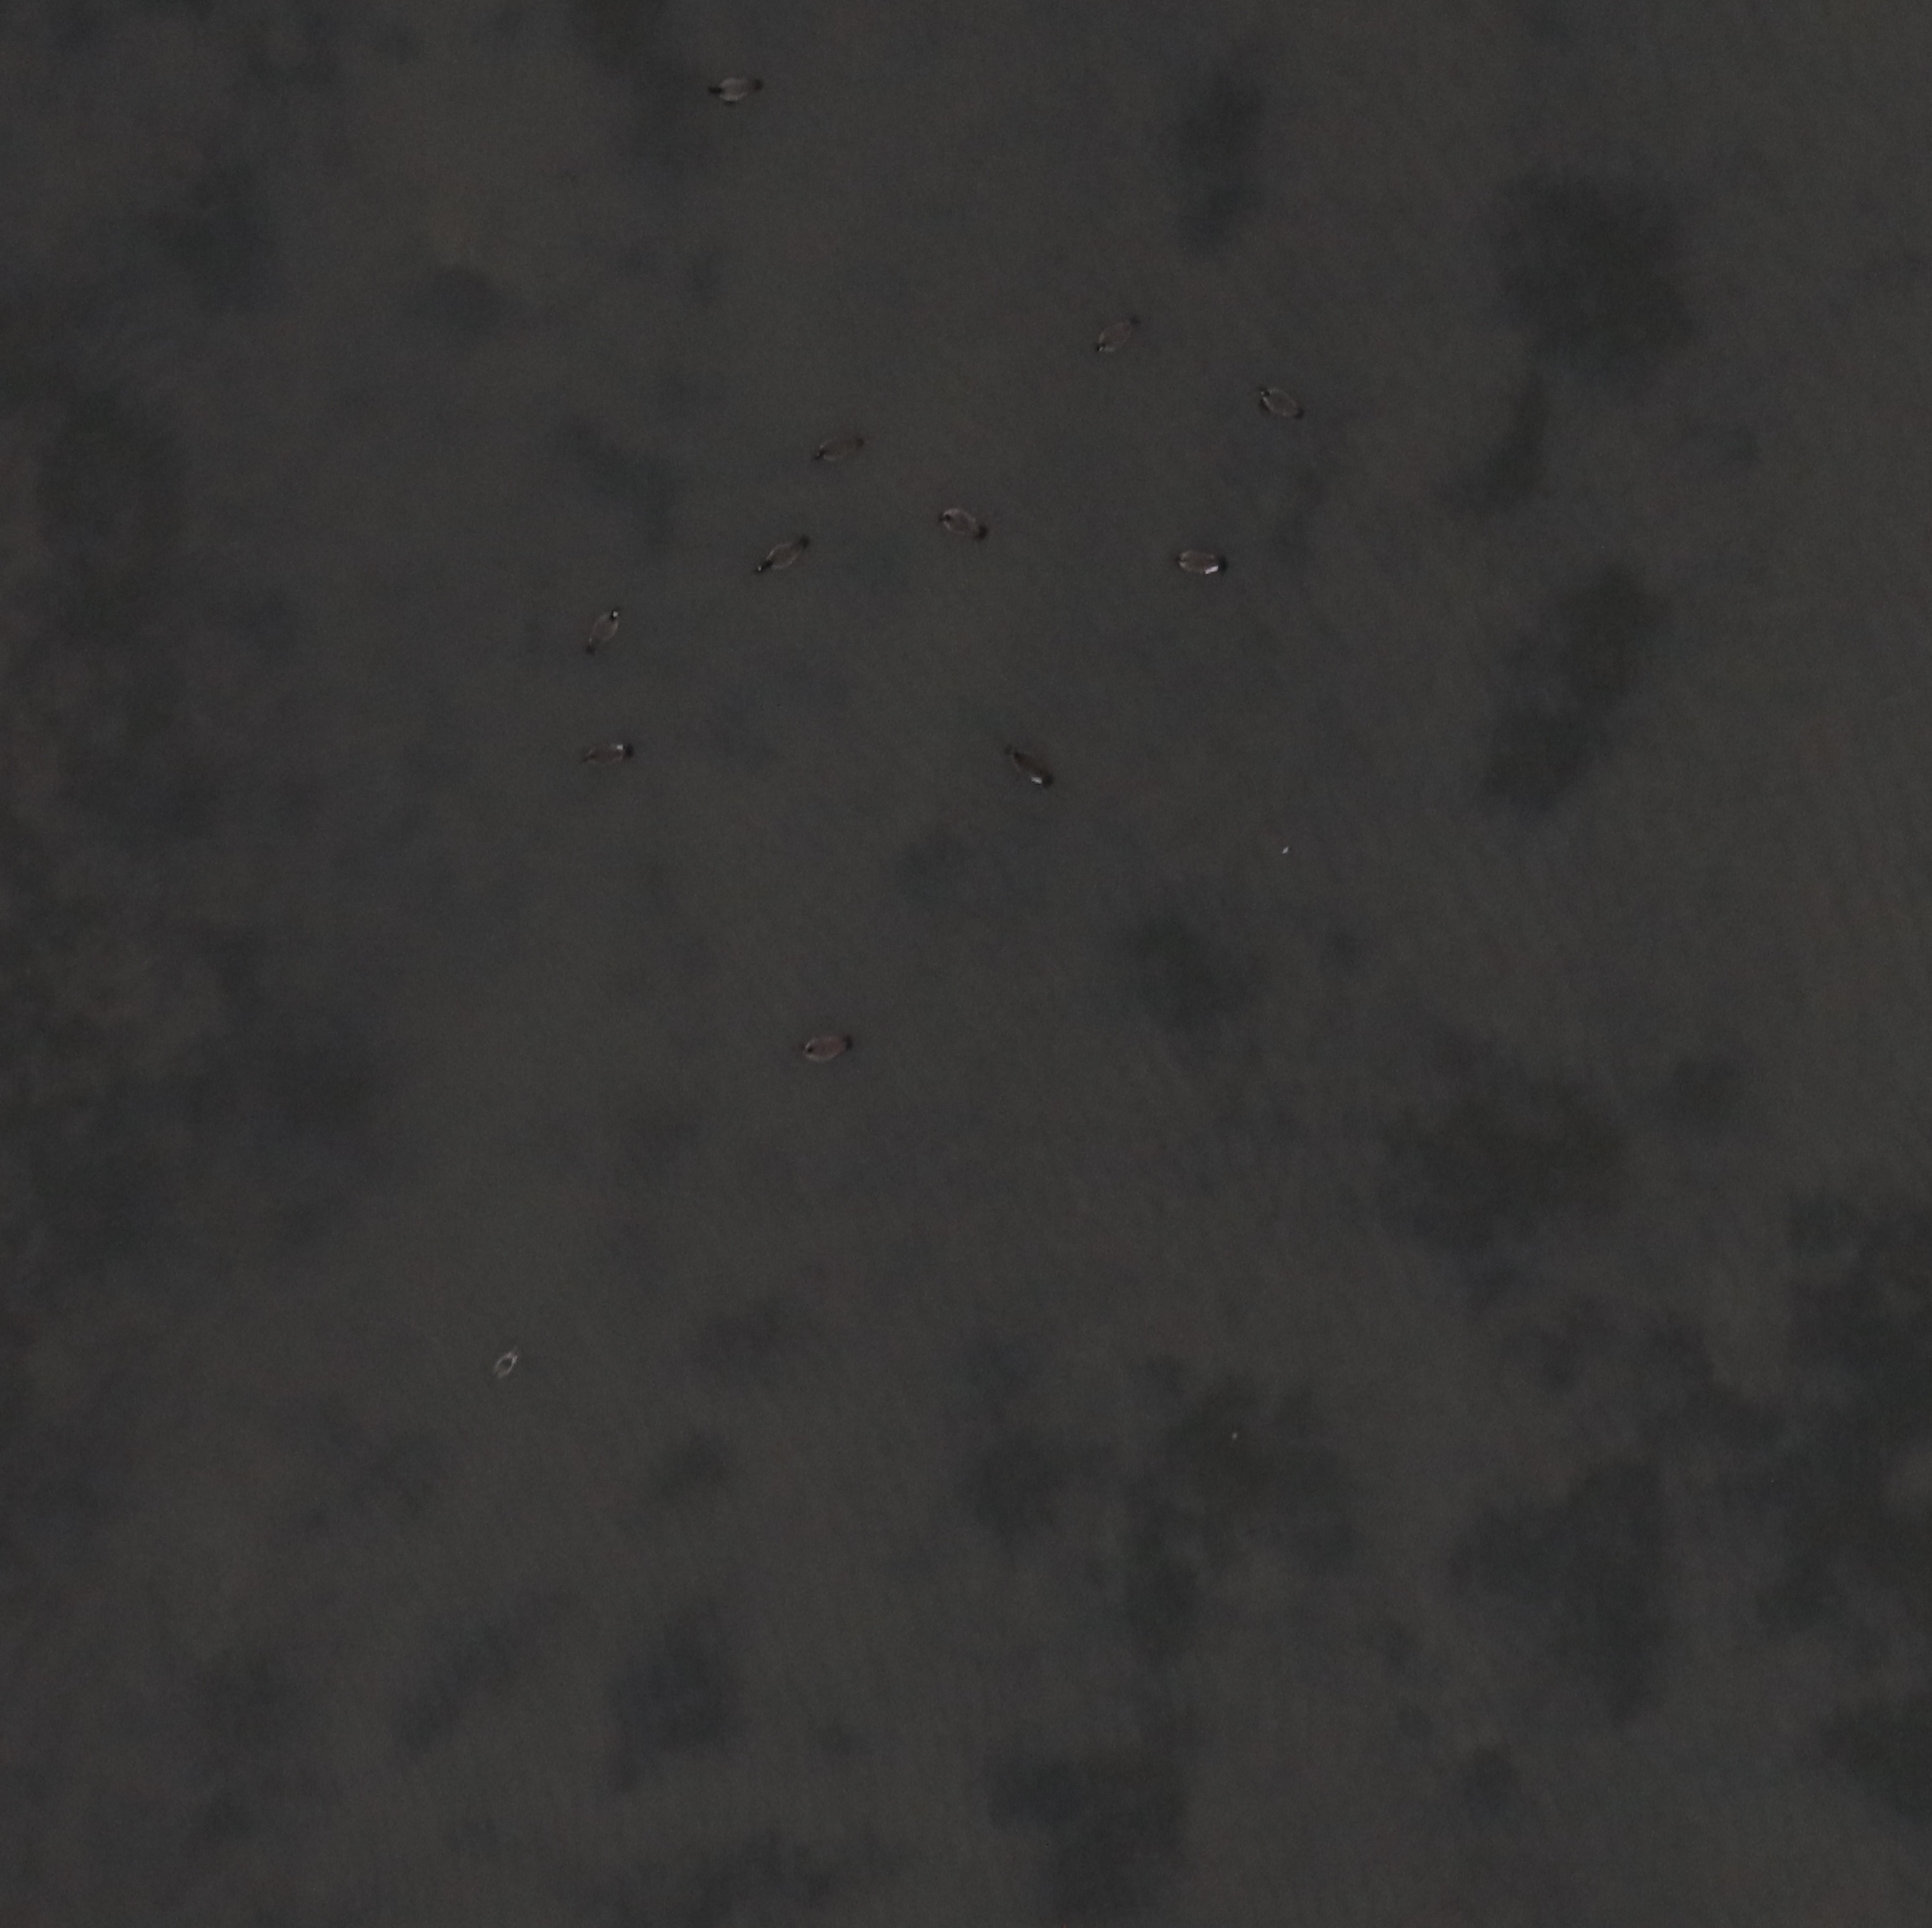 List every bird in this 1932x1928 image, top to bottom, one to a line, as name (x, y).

Canada goose (734, 92)
Canada goose (1120, 338)
Canada goose (1277, 405)
Canada goose (843, 446)
Canada goose (961, 518)
Canada goose (787, 550)
Canada goose (1200, 560)
Canada goose (603, 638)
Canada goose (611, 755)
Canada goose (1028, 764)
Canada goose (826, 1052)
other bird (507, 1363)